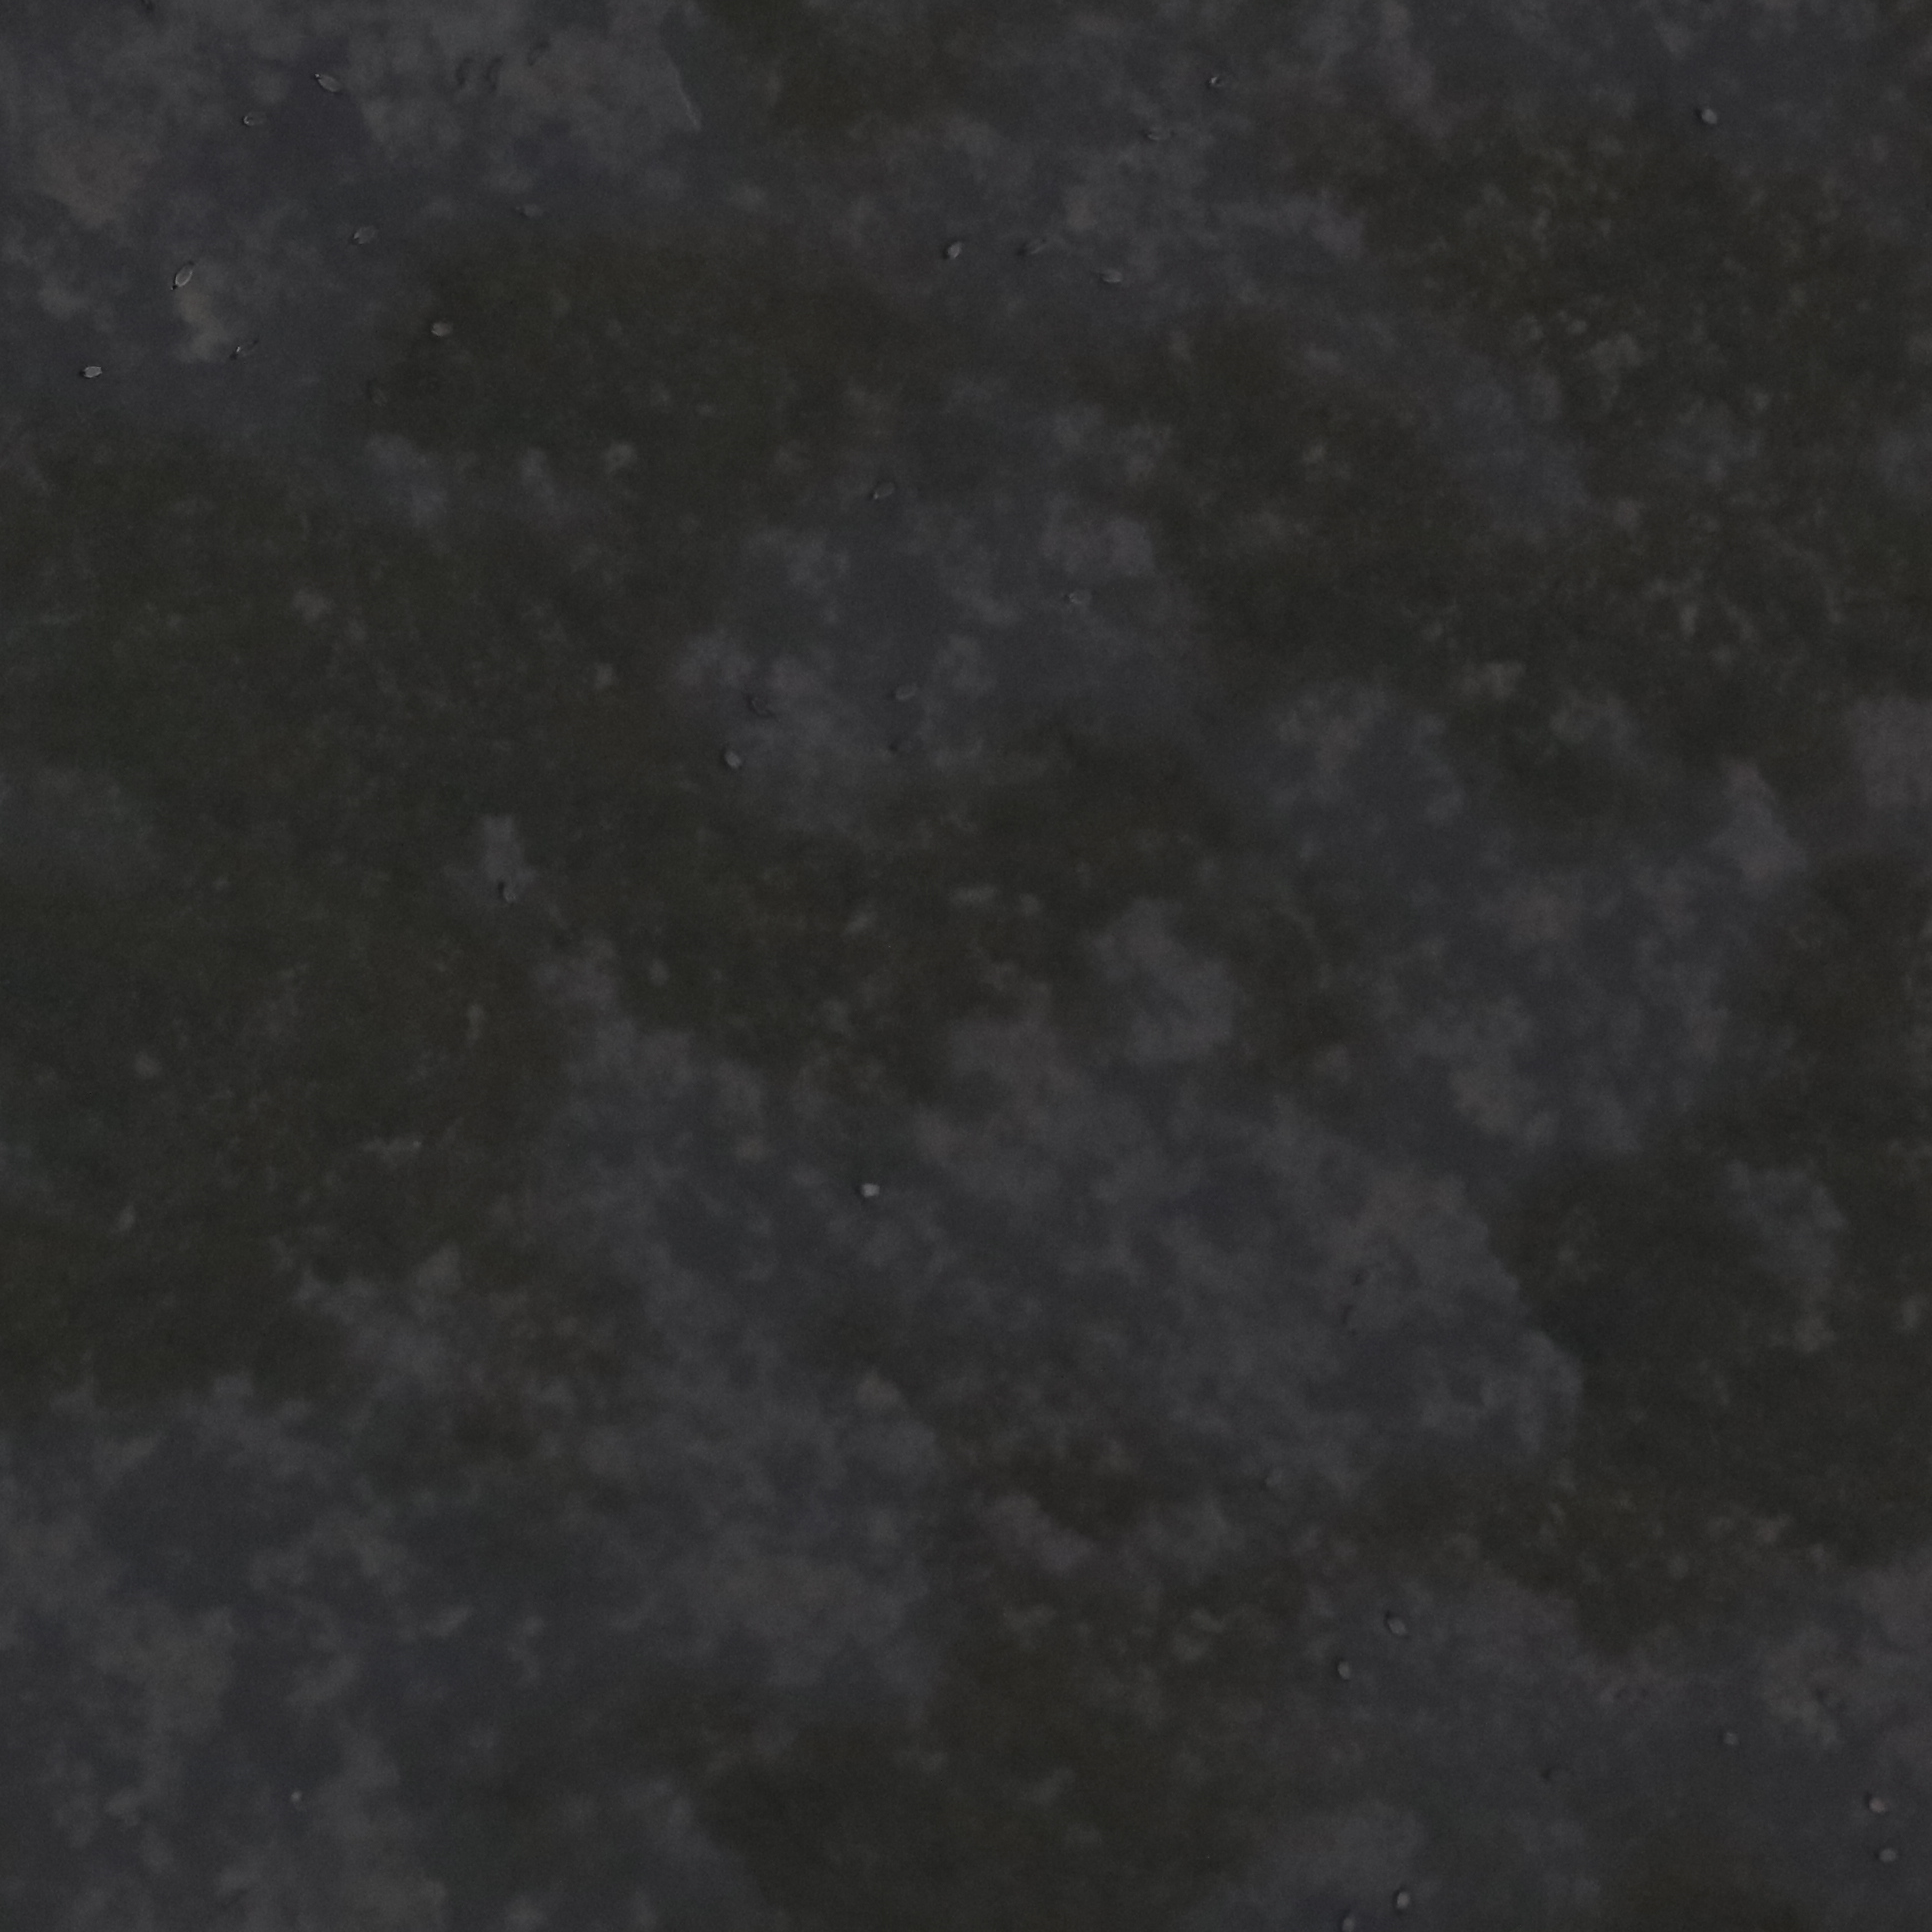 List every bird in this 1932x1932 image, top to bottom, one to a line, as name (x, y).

Canada goose (540, 49)
Canada goose (467, 70)
Canada goose (493, 70)
Canada goose (1218, 79)
Canada goose (329, 86)
Canada goose (1710, 105)
Canada goose (256, 117)
Canada goose (1164, 129)
Canada goose (536, 213)
Canada goose (373, 222)
Canada goose (1037, 242)
Canada goose (360, 243)
Canada goose (962, 247)
Canada goose (1118, 272)
Canada goose (183, 277)
Canada goose (439, 332)
Canada goose (245, 350)
Canada goose (91, 374)
Canada goose (375, 388)
Canada goose (886, 491)
Canada goose (1083, 593)
Canada goose (909, 687)
Canada goose (767, 706)
Canada goose (903, 746)
Canada goose (740, 757)
Canada goose (511, 893)
Canada goose (871, 1195)
Canada goose (1364, 1280)
Canada goose (1359, 1314)
Canada goose (1278, 1480)
Canada goose (1399, 1623)
Canada goose (1353, 1663)
Canada goose (1832, 1694)
Canada goose (1737, 1731)
Canada goose (1561, 1776)
Canada goose (1874, 1802)
Canada goose (1880, 1848)
Canada goose (1408, 1898)
Canada goose (1350, 1921)